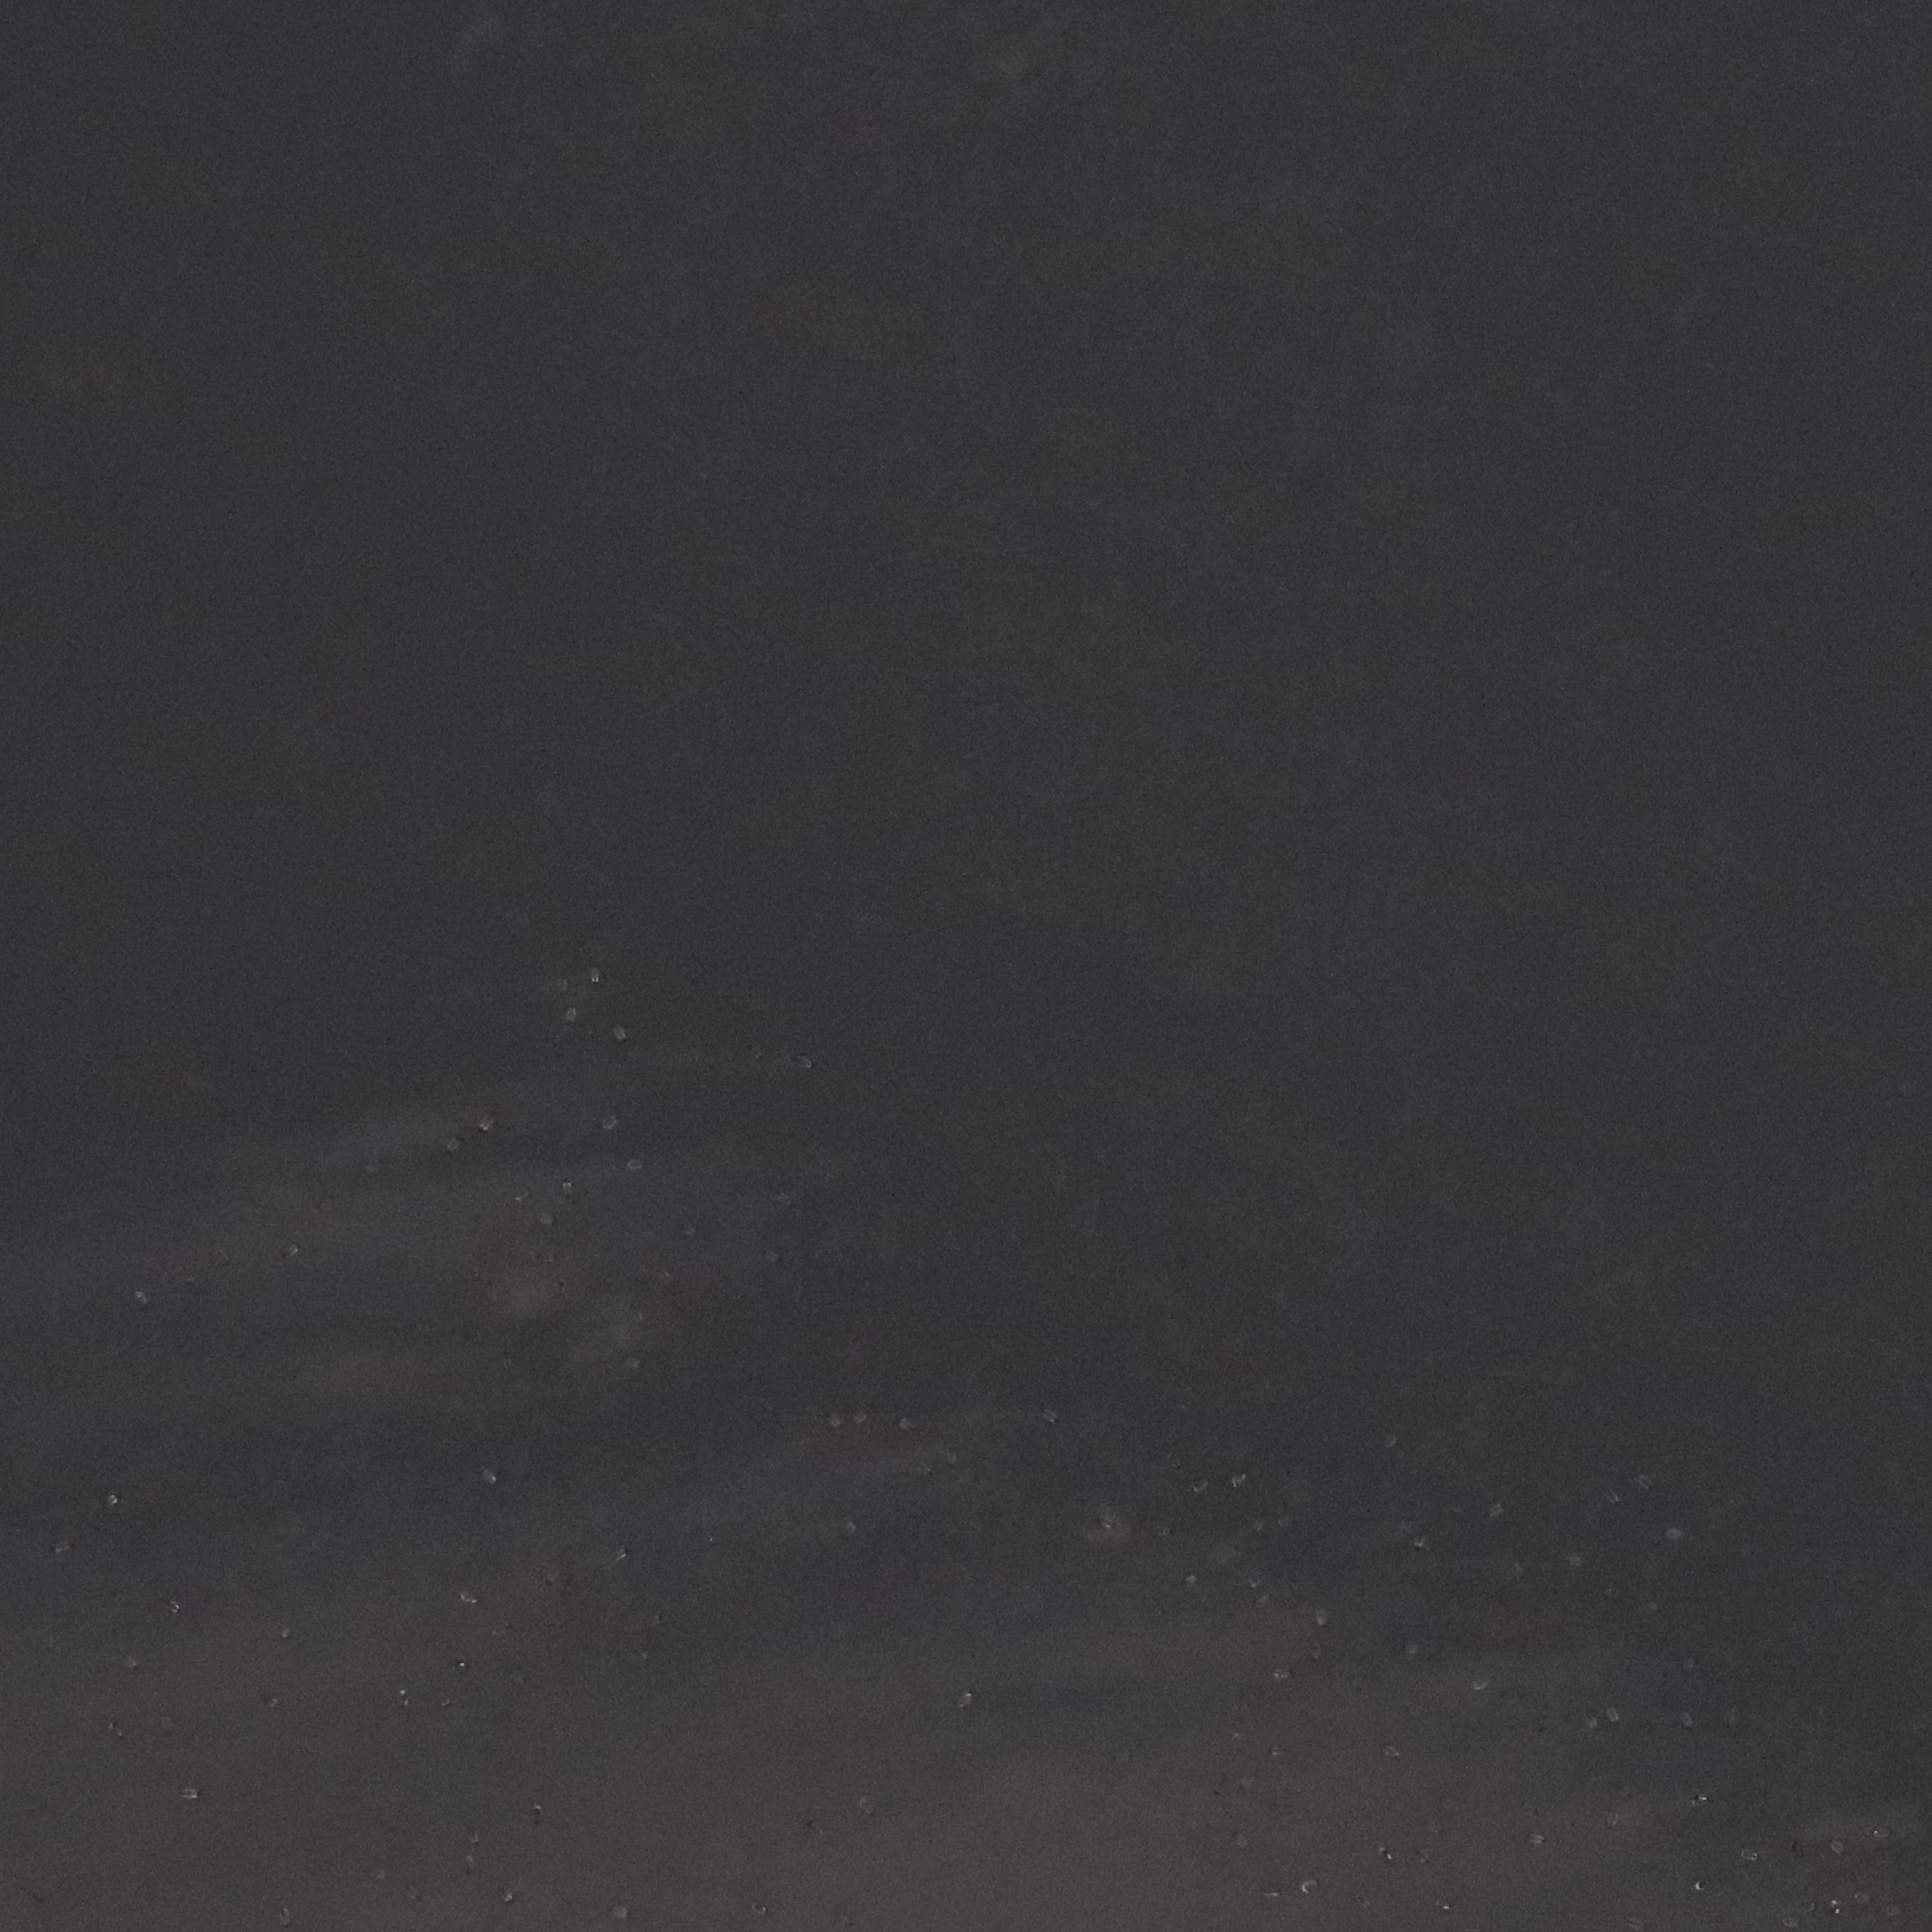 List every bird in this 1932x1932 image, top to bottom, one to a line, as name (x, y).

Canada goose (593, 974)
Canada goose (565, 986)
Canada goose (568, 1018)
Canada goose (625, 1033)
Canada goose (759, 1051)
Canada goose (799, 1062)
Canada goose (605, 1115)
Canada goose (483, 1120)
Canada goose (446, 1148)
Canada goose (640, 1160)
Canada goose (364, 1168)
Canada goose (569, 1187)
Canada goose (329, 1196)
Canada goose (529, 1196)
Canada goose (773, 1206)
Canada goose (553, 1222)
Canada goose (695, 1232)
Canada goose (293, 1256)
Canada goose (561, 1257)
Canada goose (774, 1260)
Canada goose (215, 1264)
Canada goose (665, 1278)
Canada goose (563, 1286)
Canada goose (188, 1287)
Canada goose (488, 1291)
Canada goose (142, 1309)
Canada goose (639, 1320)
Canada goose (510, 1352)
Canada goose (625, 1352)
Canada goose (1048, 1416)
Canada goose (842, 1419)
Canada goose (913, 1421)
Canada goose (870, 1422)
Canada goose (1392, 1450)
Canada goose (956, 1456)
Canada goose (920, 1464)
Canada goose (1172, 1464)
Canada goose (499, 1473)
Canada goose (1241, 1481)
Canada goose (1647, 1484)
Canada goose (1194, 1490)
Canada goose (1603, 1497)
Canada goose (119, 1499)
Canada goose (1494, 1512)
Canada goose (1109, 1515)
Canada goose (850, 1524)
Canada goose (1289, 1525)
Canada goose (1259, 1527)
Canada goose (1669, 1528)
Canada goose (1165, 1531)
Canada goose (714, 1541)
Canada goose (1422, 1546)
Canada goose (58, 1548)
Canada goose (1573, 1551)
Canada goose (618, 1554)
Canada goose (1515, 1558)
Canada goose (554, 1573)
Canada goose (1198, 1577)
Canada goose (1252, 1582)
Canada goose (1618, 1587)
Canada goose (470, 1589)
Canada goose (1267, 1596)
Canada goose (179, 1604)
Canada goose (1162, 1611)
Canada goose (1322, 1613)
Canada goose (1651, 1615)
Canada goose (657, 1625)
Canada goose (286, 1628)
Canada goose (510, 1631)
Canada goose (50, 1638)
Canada goose (1325, 1645)
Canada goose (1418, 1655)
Canada goose (644, 1658)
Canada goose (1684, 1666)
Canada goose (452, 1667)
Canada goose (134, 1668)
Canada goose (1284, 1669)
Canada goose (529, 1686)
Canada goose (396, 1689)
Canada goose (1471, 1692)
Canada goose (450, 1693)
Canada goose (269, 1701)
Canada goose (963, 1708)
Canada goose (1617, 1716)
Canada goose (1729, 1716)
Canada goose (177, 1723)
Canada goose (1689, 1724)
Canada goose (1243, 1729)
Canada goose (123, 1730)
Canada goose (1590, 1730)
Canada goose (1397, 1748)
Canada goose (1281, 1751)
Canada goose (1122, 1756)
Canada goose (1246, 1782)
Canada goose (190, 1794)
Canada goose (1452, 1797)
Canada goose (1213, 1798)
Canada goose (1705, 1800)
Canada goose (860, 1804)
Canada goose (1528, 1804)
Canada goose (541, 1817)
Canada goose (823, 1825)
Canada goose (1621, 1827)
Canada goose (1892, 1828)
Canada goose (484, 1830)
Canada goose (1442, 1833)
Canada goose (1532, 1835)
Canada goose (1241, 1842)
Canada goose (1796, 1843)
Canada goose (1836, 1853)
Canada goose (1757, 1860)
Canada goose (1391, 1861)
Canada goose (1435, 1865)
Canada goose (472, 1867)
Canada goose (370, 1880)
Canada goose (1698, 1885)
Canada goose (510, 1886)
Canada goose (413, 1892)
Canada goose (1312, 1892)
Canada goose (1274, 1893)
Canada goose (1867, 1893)
Canada goose (33, 1896)
Canada goose (1441, 1900)
Canada goose (1838, 1901)
Canada goose (1894, 1911)
Canada goose (1814, 1913)
Canada goose (762, 1914)
Canada goose (1365, 1914)
Canada goose (619, 1916)
Canada goose (842, 1917)
Canada goose (1637, 1920)
Canada goose (296, 1922)
Canada goose (1799, 1924)
Canada goose (1479, 1926)